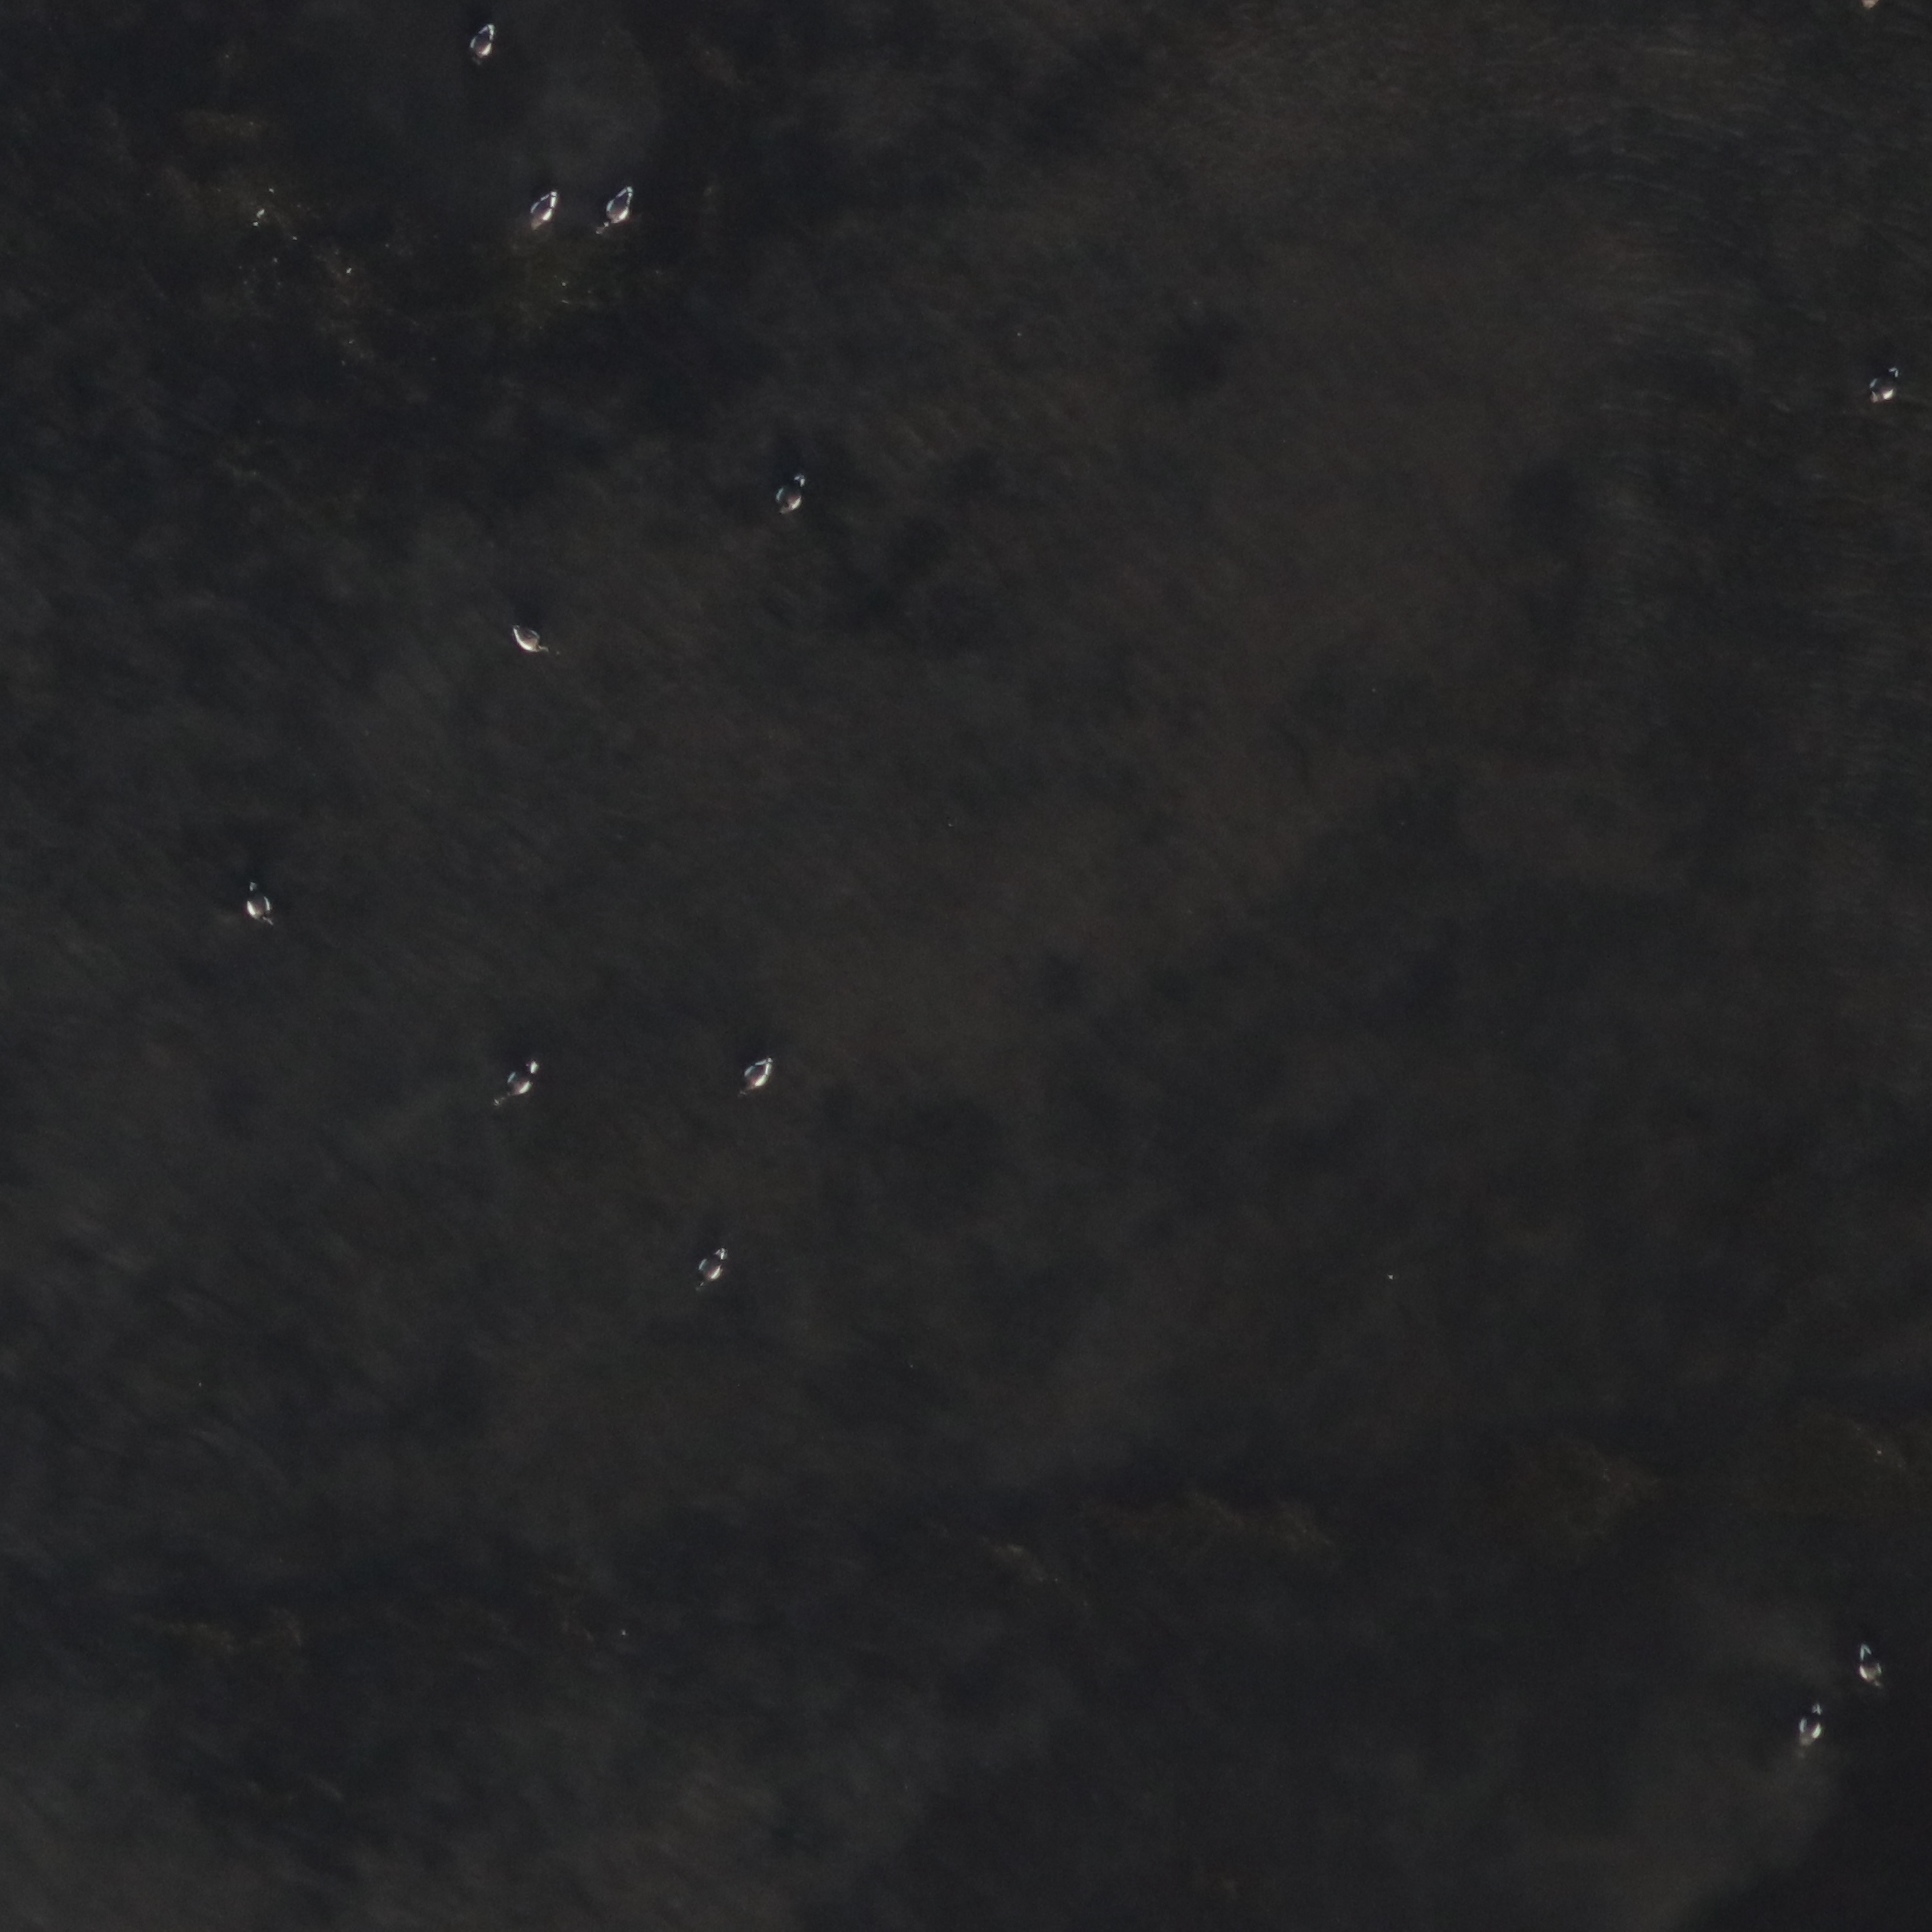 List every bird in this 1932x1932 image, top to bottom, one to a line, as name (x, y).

brant (481, 43)
brant (616, 208)
brant (540, 209)
brant (1882, 386)
brant (789, 496)
brant (530, 636)
brant (256, 901)
brant (756, 1075)
brant (518, 1080)
brant (712, 1269)
brant (1870, 1666)
brant (1812, 1724)